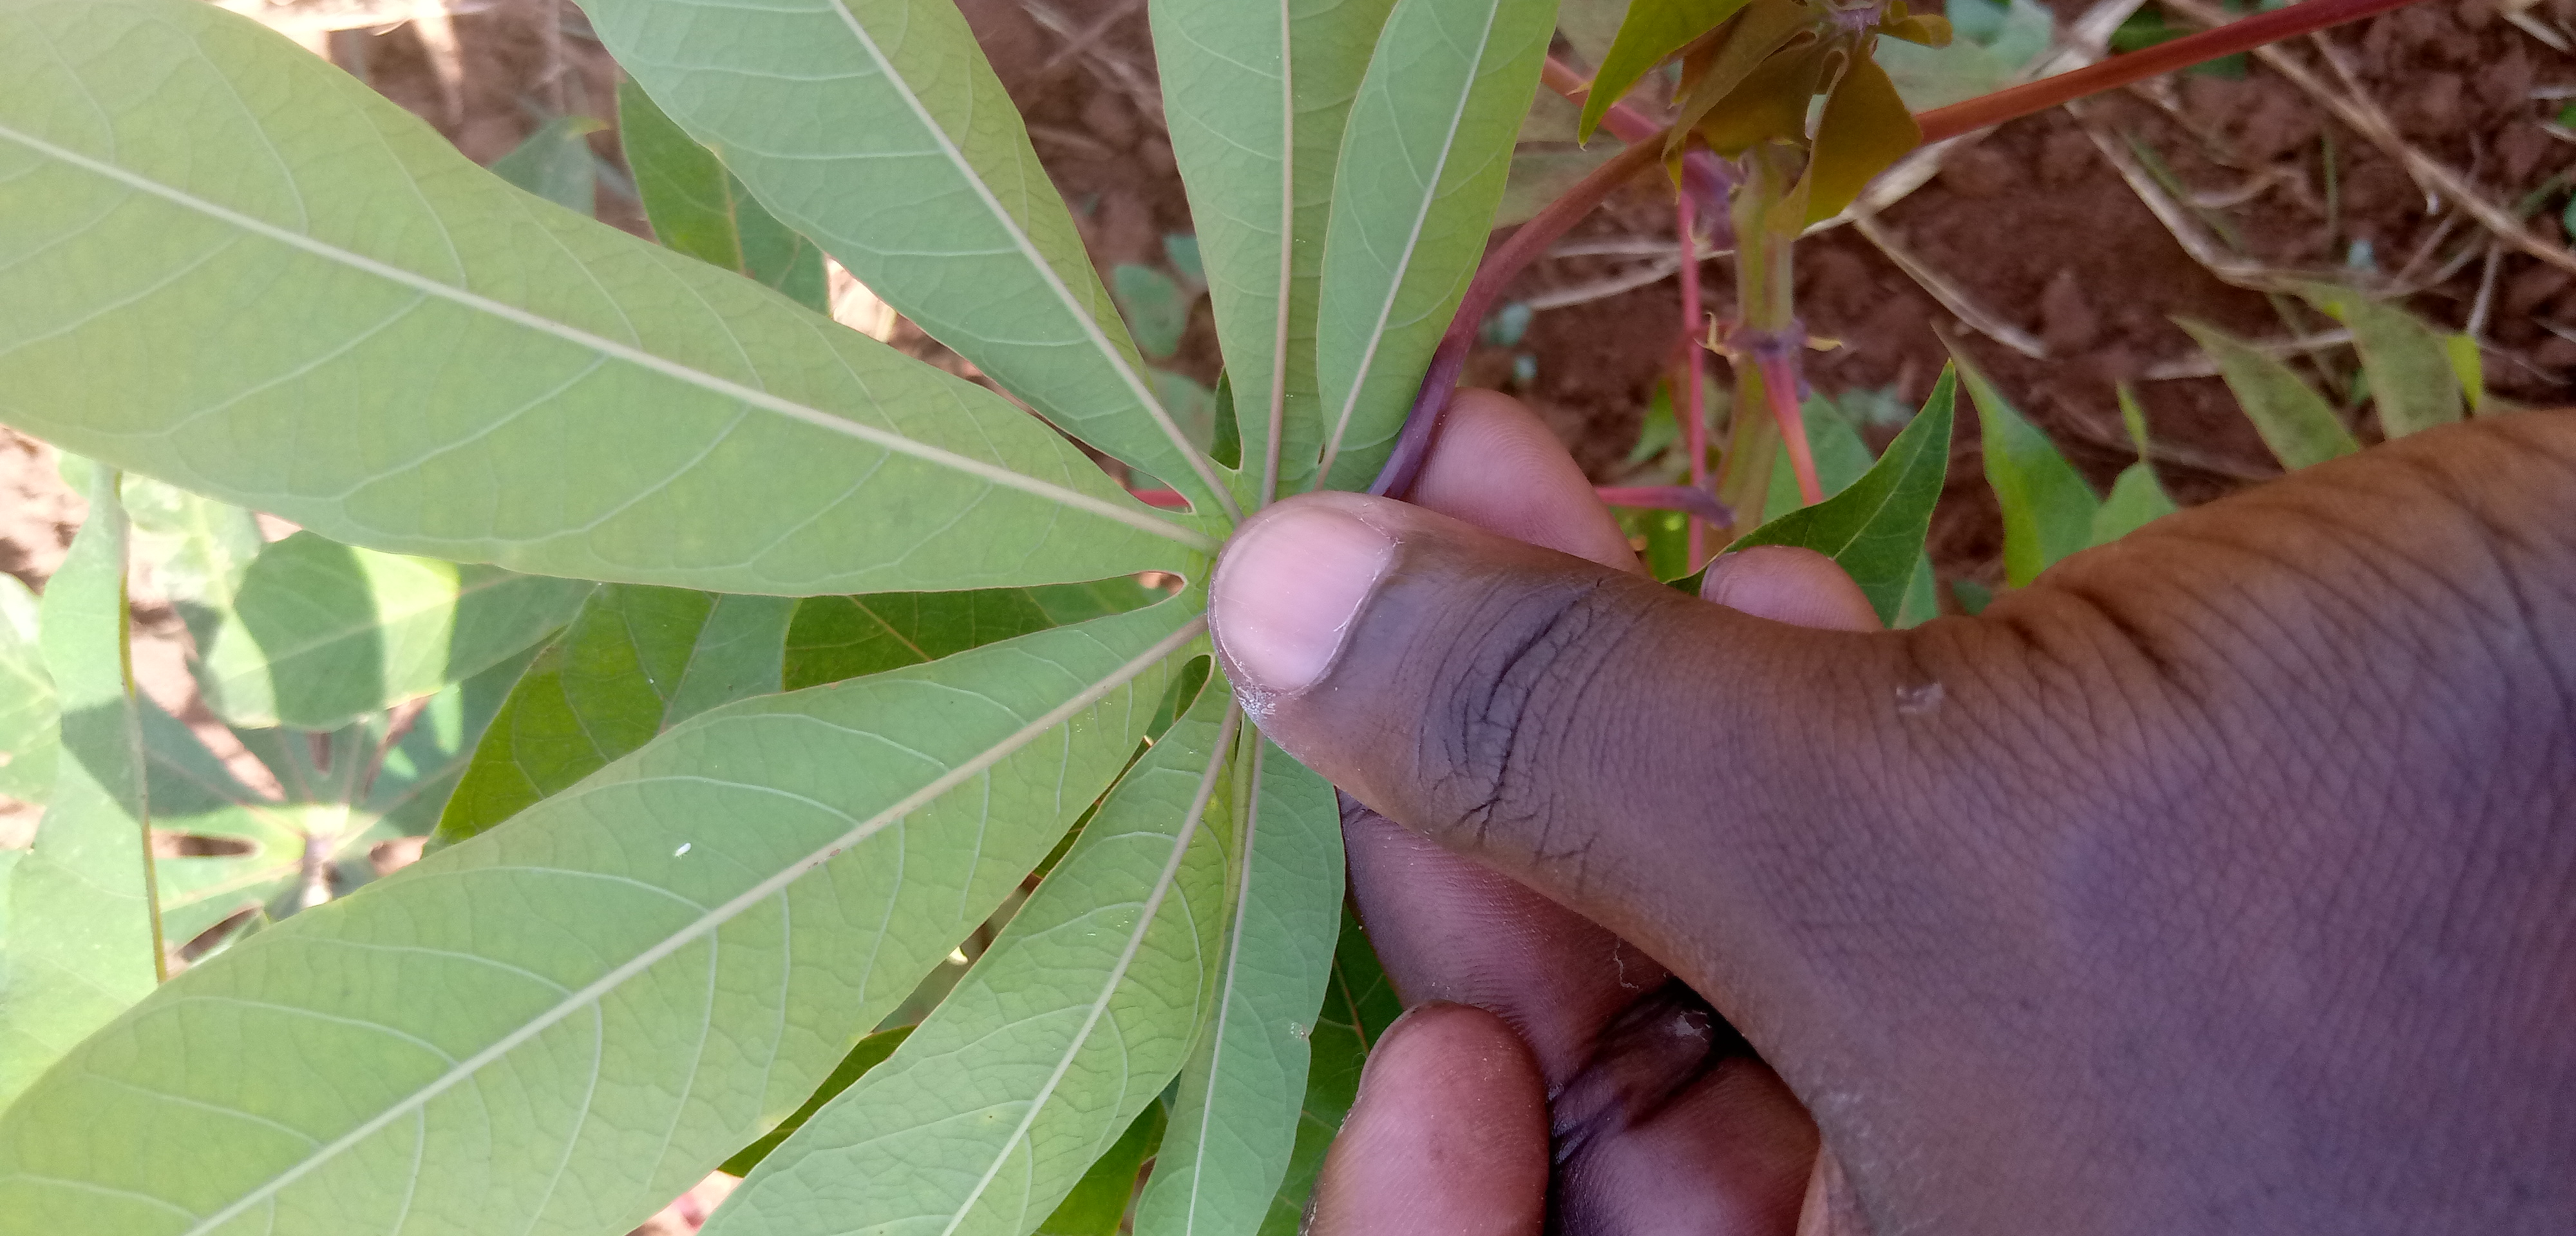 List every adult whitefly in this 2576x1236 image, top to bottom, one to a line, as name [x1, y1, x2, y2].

whitefly [672, 838, 694, 866]